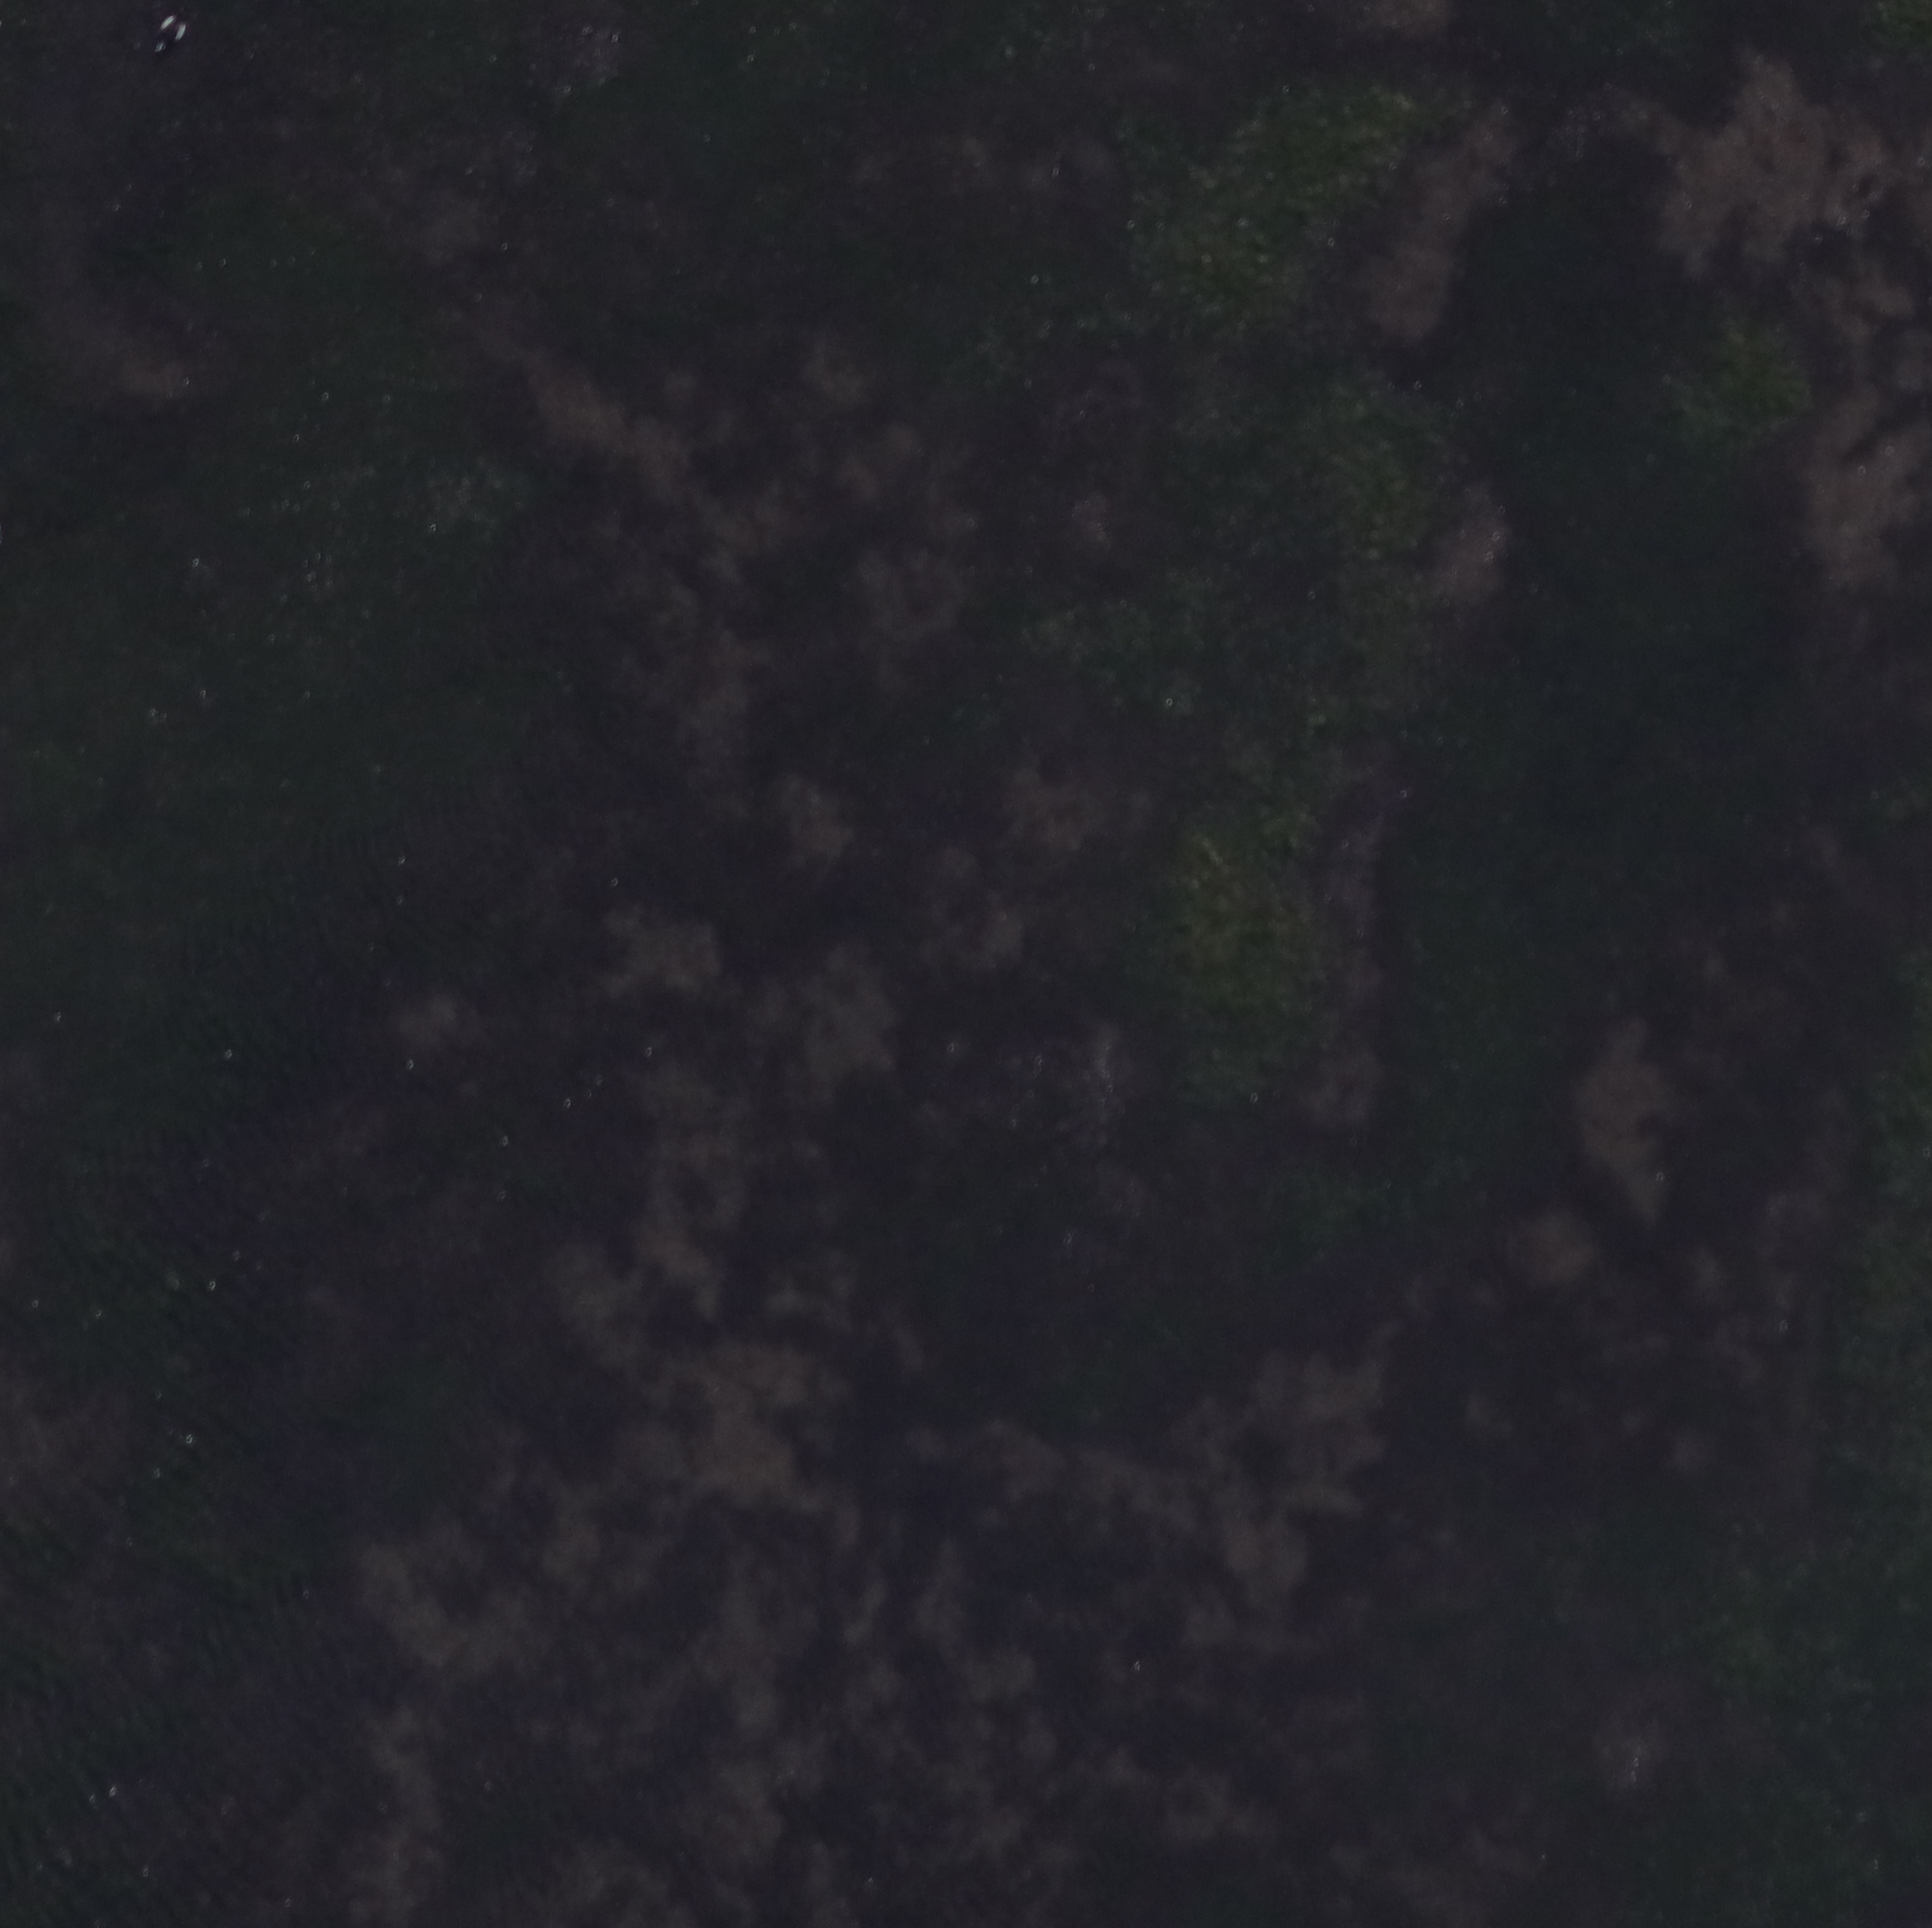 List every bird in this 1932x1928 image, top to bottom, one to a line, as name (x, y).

brant (172, 31)